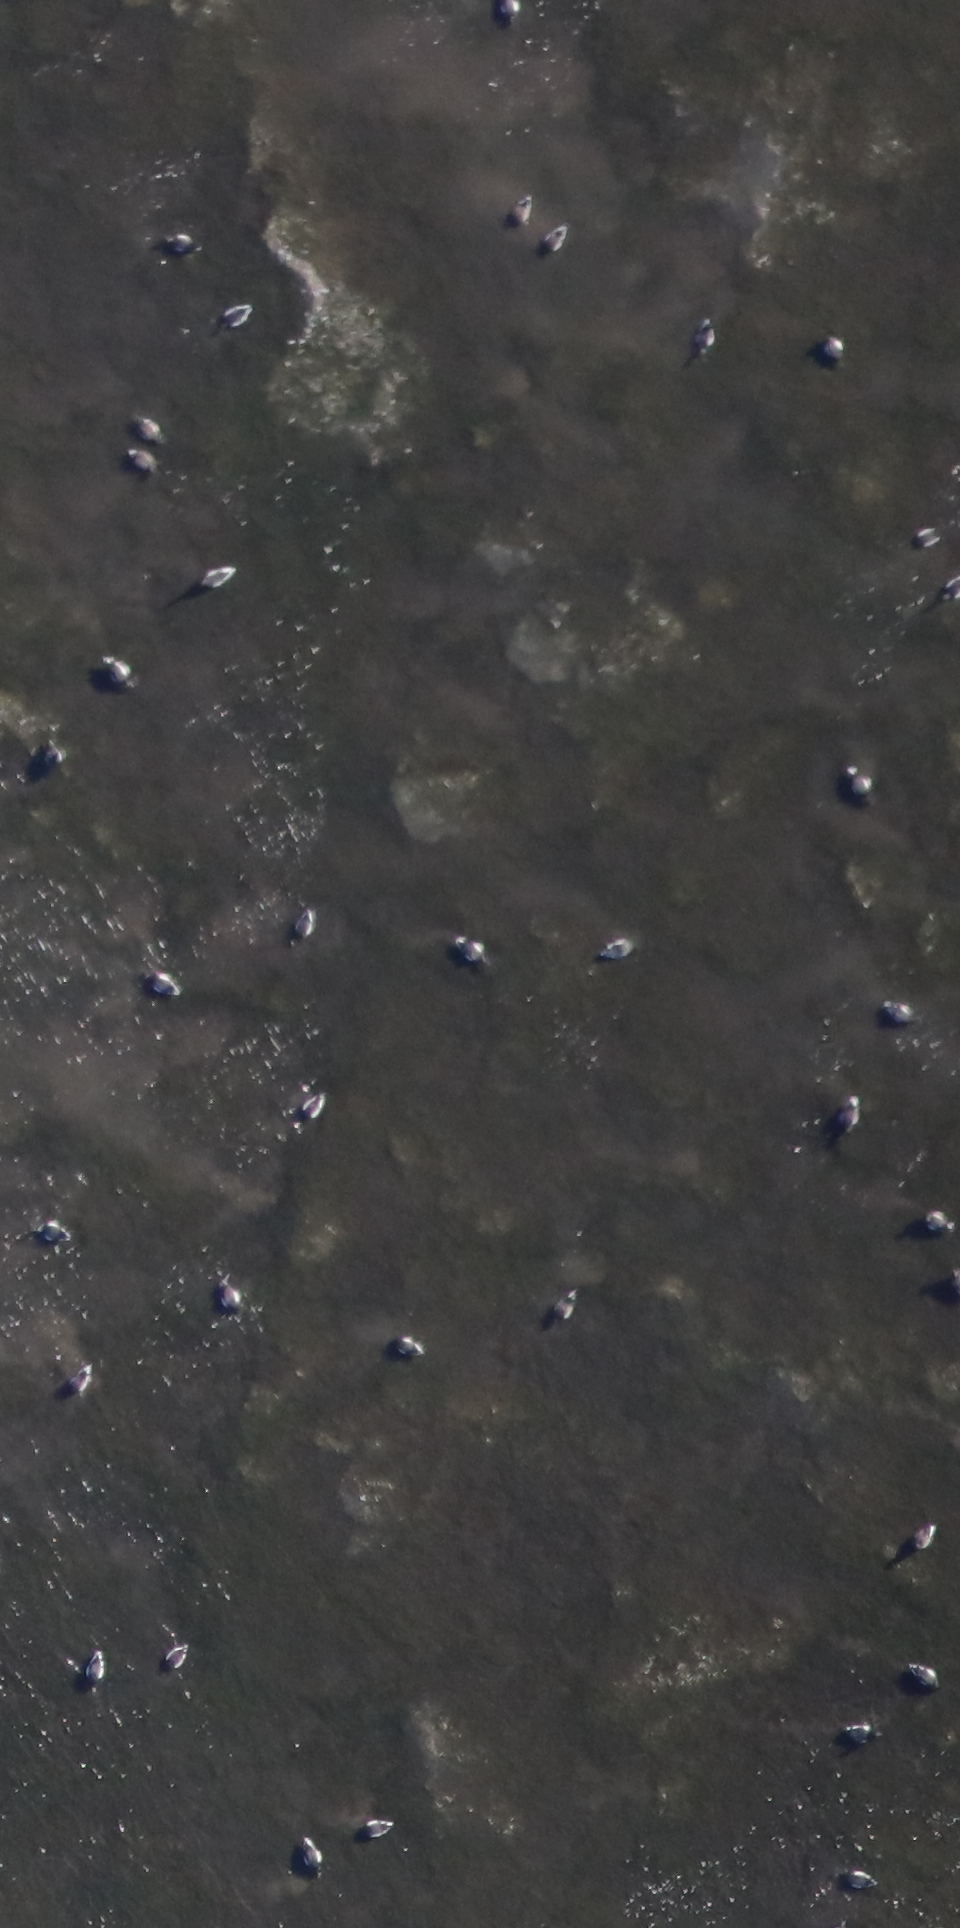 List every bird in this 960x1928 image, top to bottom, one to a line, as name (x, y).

brant (509, 6)
brant (521, 213)
brant (178, 238)
brant (554, 240)
brant (235, 317)
brant (705, 337)
brant (836, 348)
brant (150, 429)
brant (143, 457)
brant (926, 538)
brant (215, 577)
brant (957, 590)
brant (120, 667)
brant (53, 750)
brant (860, 784)
brant (302, 926)
brant (611, 949)
brant (471, 952)
brant (161, 983)
brant (904, 1009)
brant (310, 1109)
brant (847, 1115)
brant (937, 1223)
brant (54, 1234)
brant (229, 1298)
brant (563, 1308)
brant (407, 1348)
brant (79, 1380)
brant (920, 1541)
brant (178, 1656)
brant (92, 1671)
brant (924, 1678)
brant (855, 1731)
brant (377, 1830)
brant (313, 1856)
brant (861, 1877)